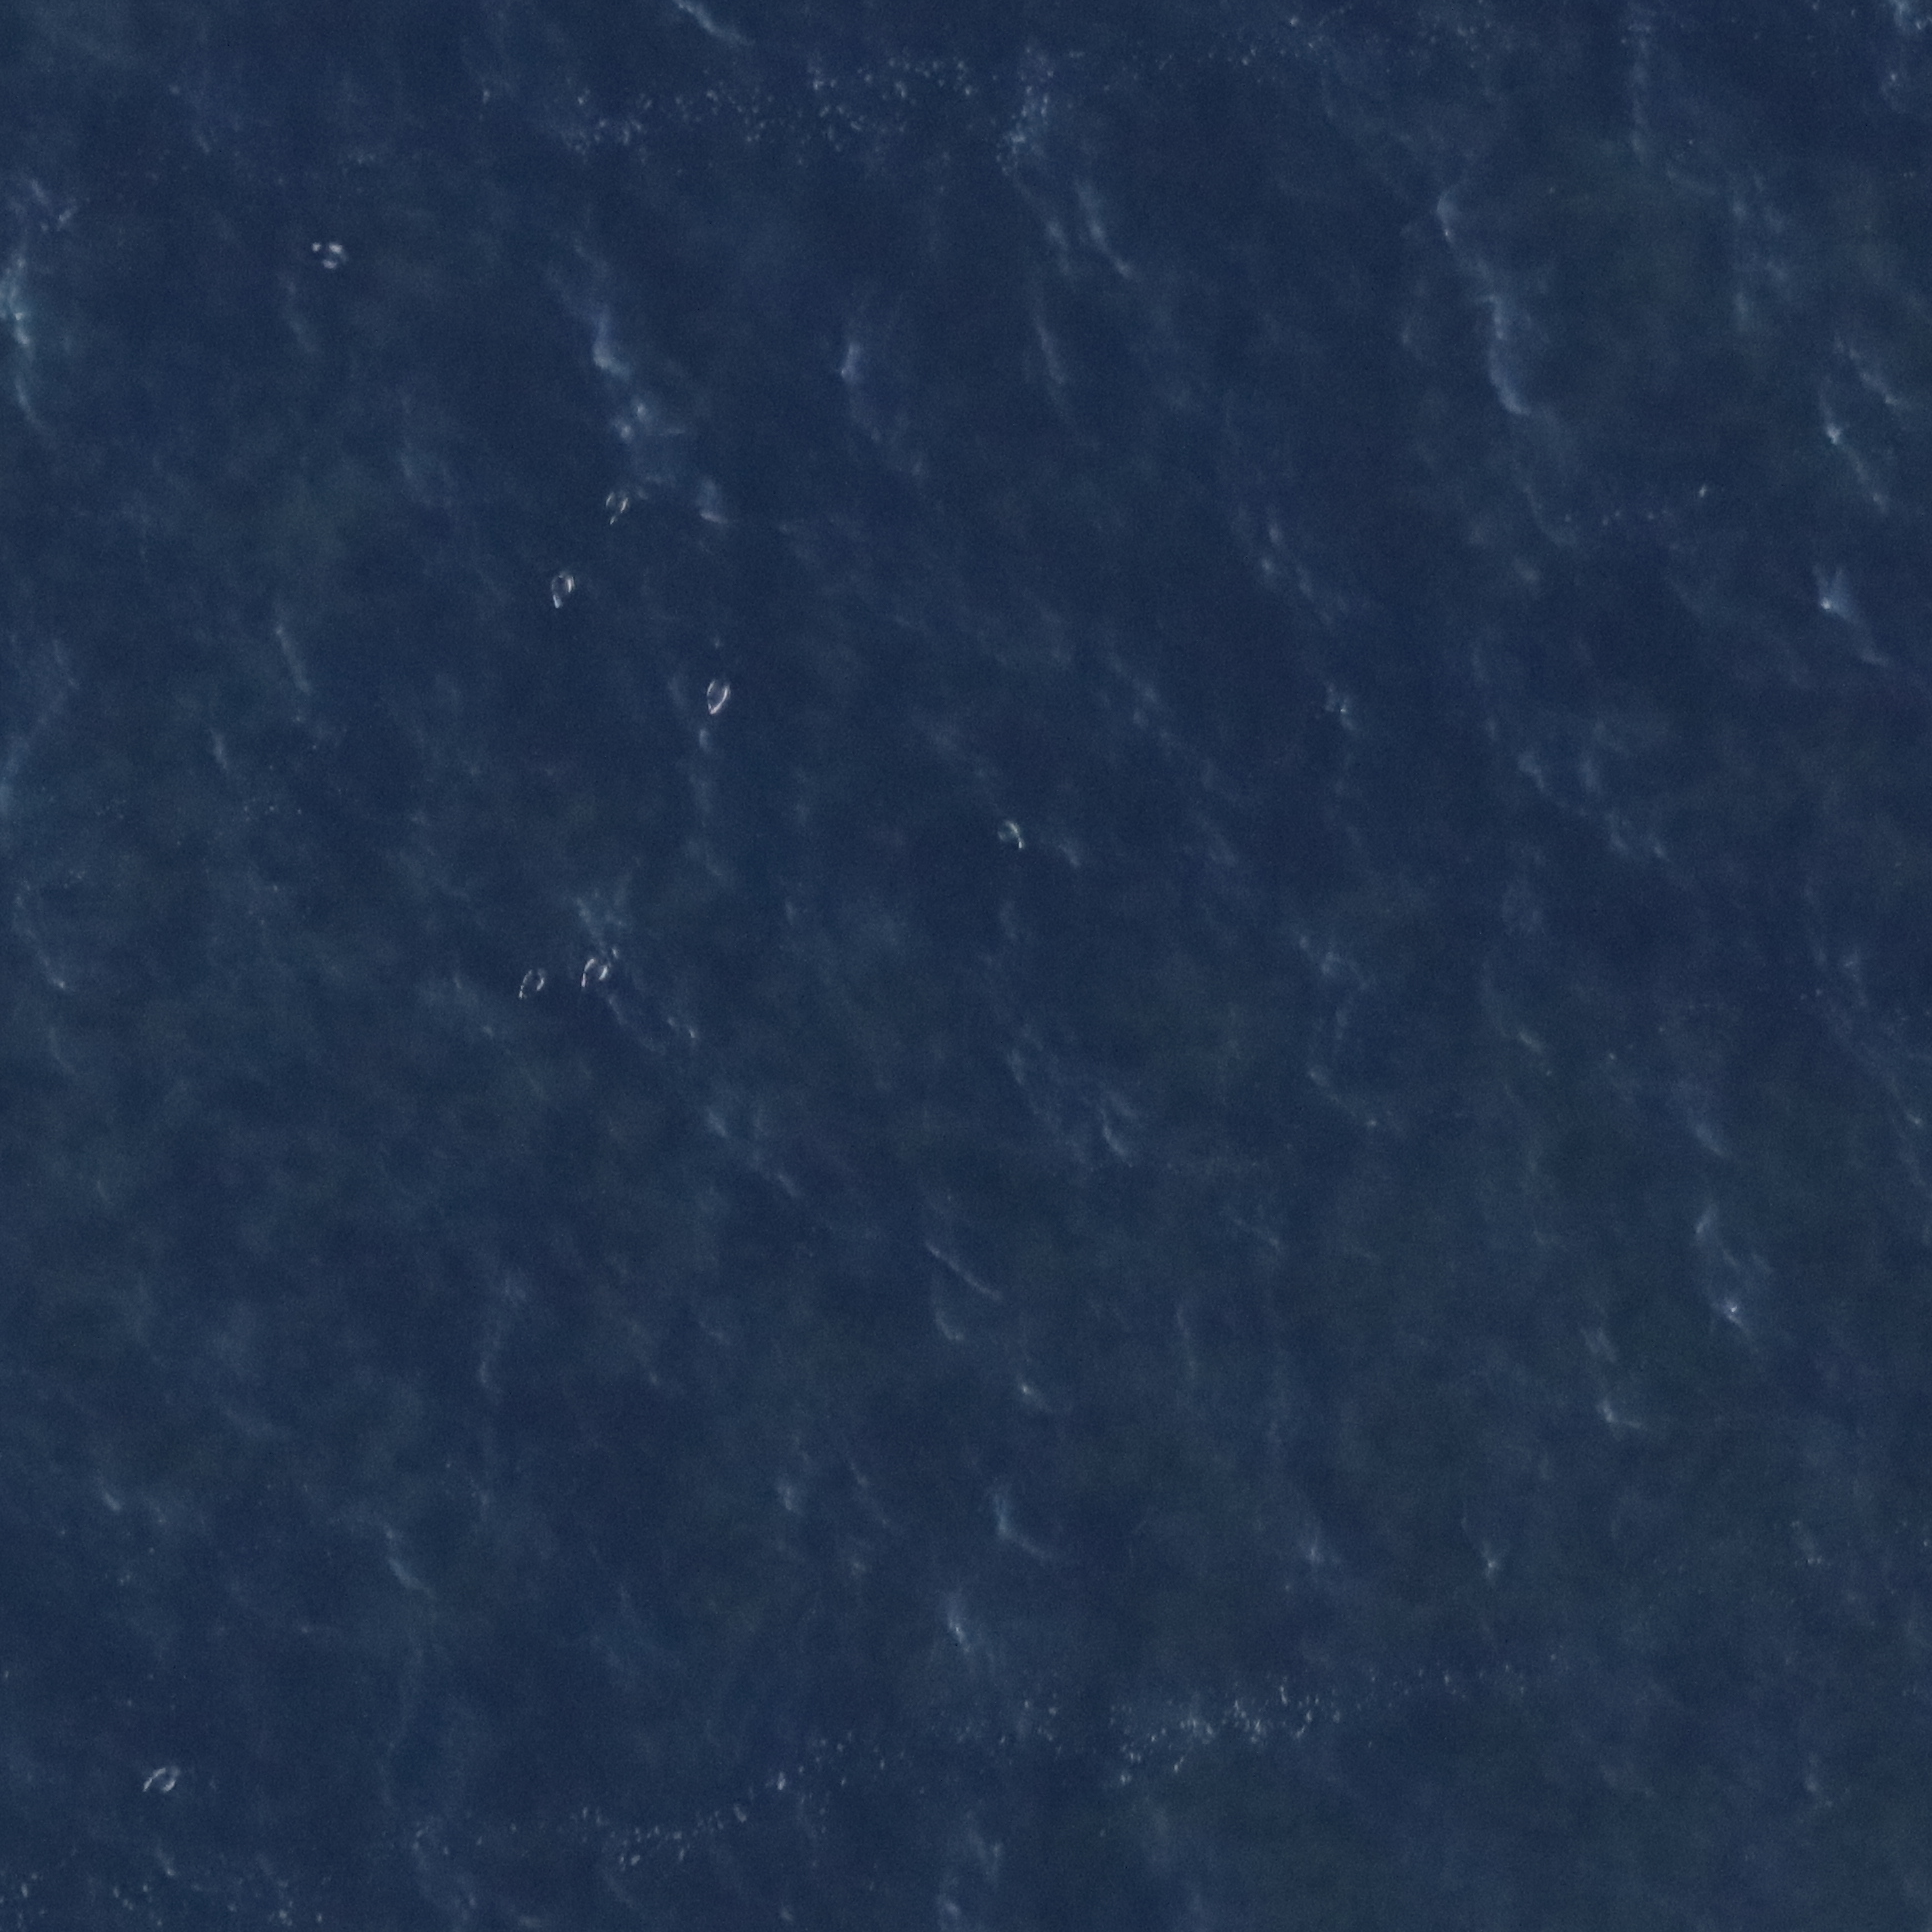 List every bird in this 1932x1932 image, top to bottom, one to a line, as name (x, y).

brant (329, 254)
brant (613, 502)
brant (560, 587)
brant (714, 694)
brant (1012, 832)
brant (595, 969)
brant (536, 979)
brant (157, 1782)